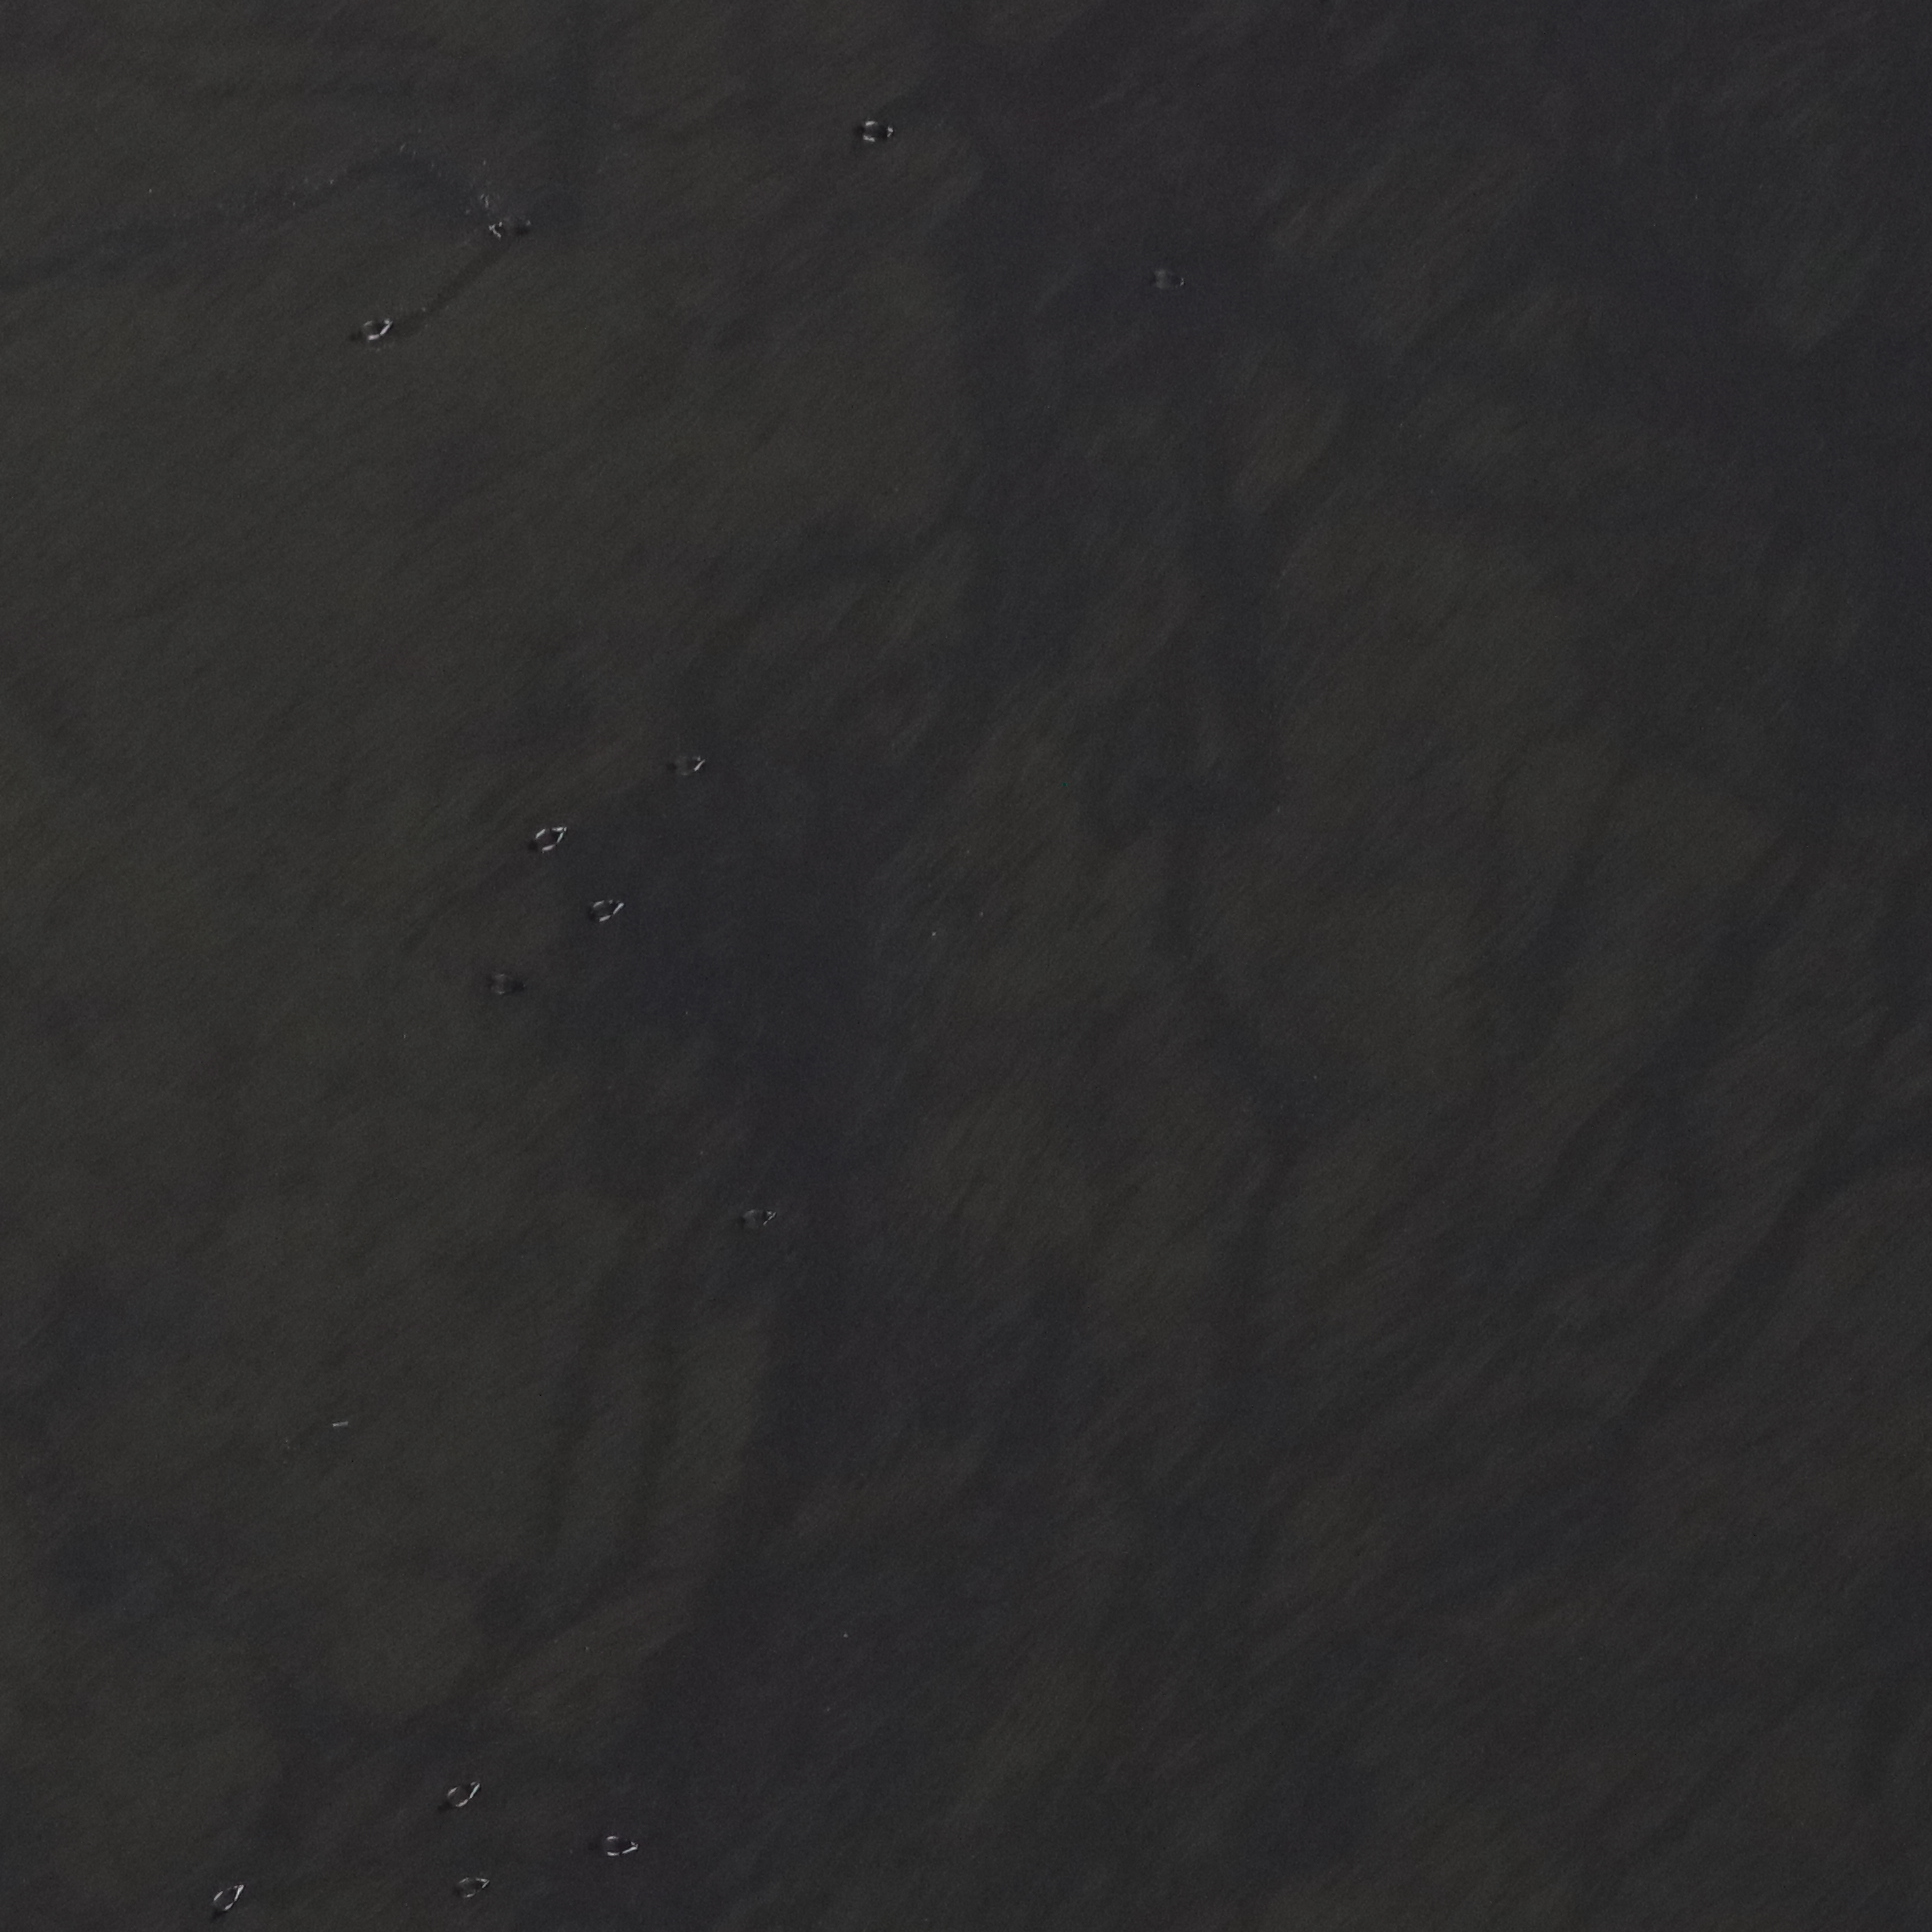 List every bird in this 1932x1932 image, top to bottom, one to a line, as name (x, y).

brant (875, 131)
brant (507, 226)
brant (1163, 281)
brant (373, 330)
brant (685, 764)
brant (547, 840)
brant (604, 911)
brant (507, 985)
brant (753, 1218)
brant (460, 1796)
brant (618, 1844)
brant (471, 1889)
brant (228, 1900)